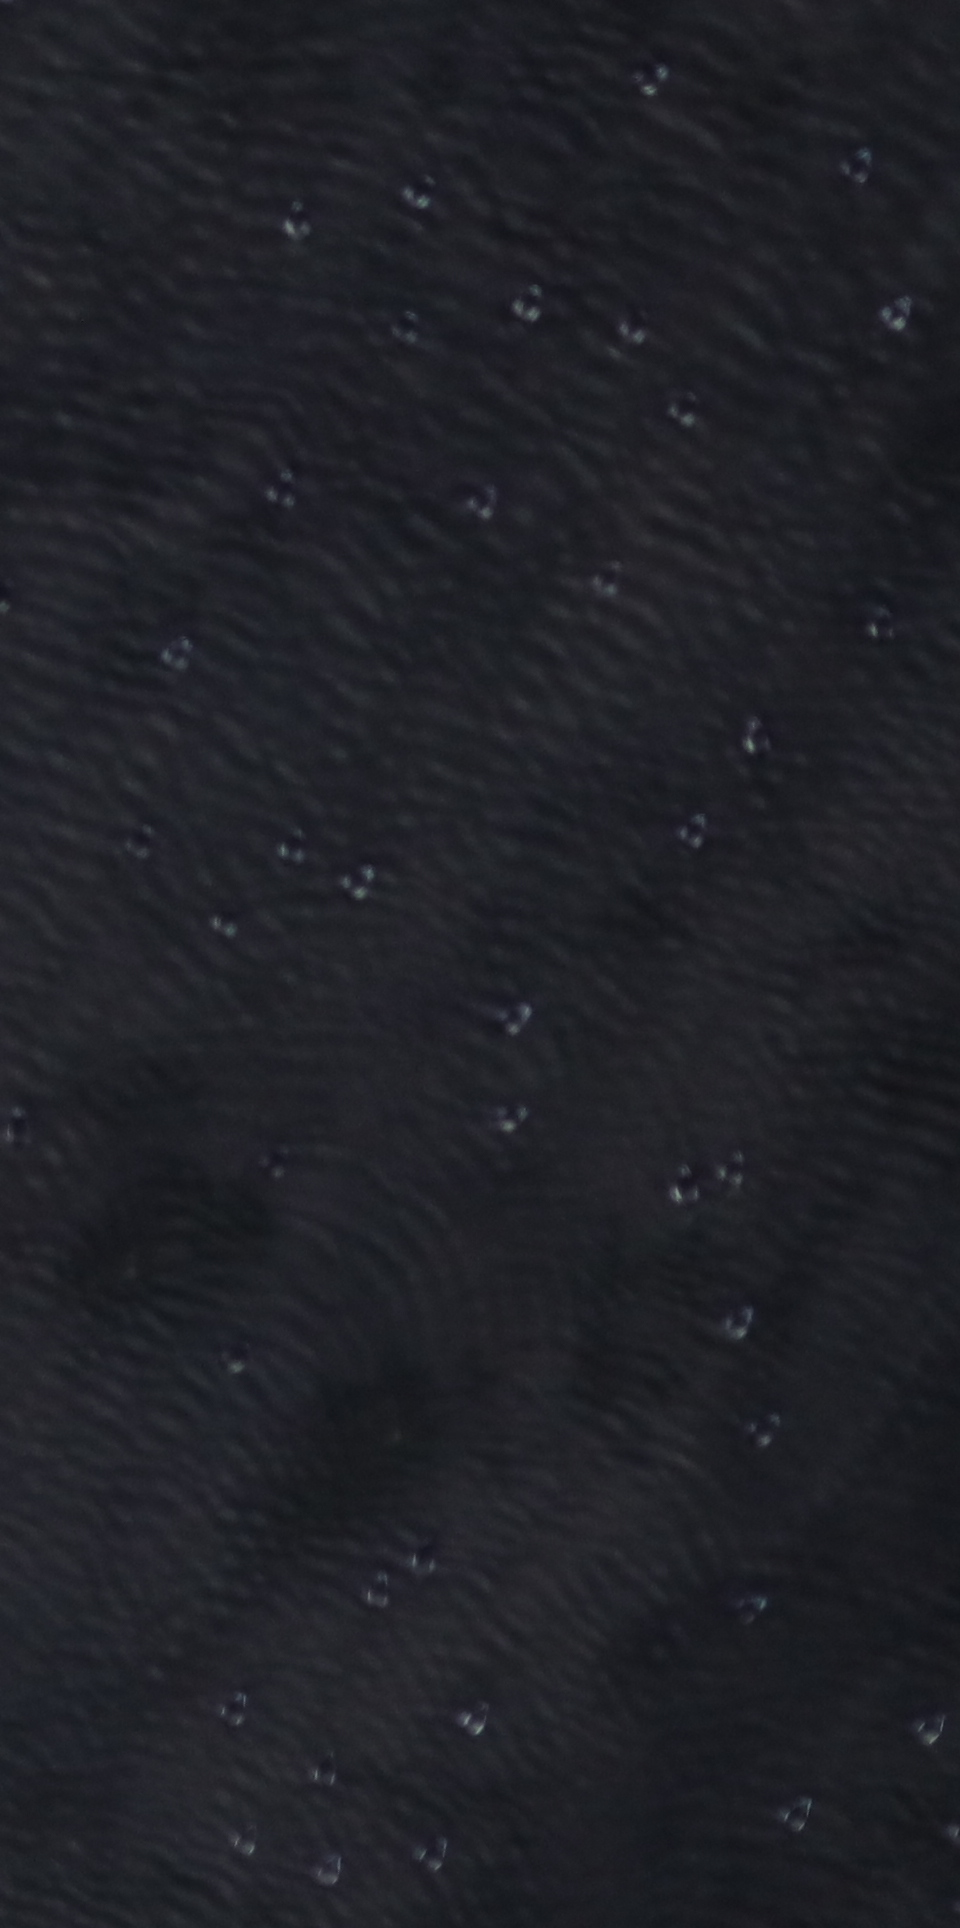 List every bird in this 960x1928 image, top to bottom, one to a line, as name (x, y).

brant (654, 76)
brant (863, 170)
brant (419, 193)
brant (295, 220)
brant (526, 301)
brant (898, 314)
brant (409, 327)
brant (632, 333)
brant (682, 411)
brant (286, 483)
brant (489, 504)
brant (598, 580)
brant (887, 619)
brant (172, 654)
brant (749, 733)
brant (688, 833)
brant (288, 849)
brant (135, 851)
brant (355, 874)
brant (220, 925)
brant (505, 1015)
brant (518, 1121)
brant (19, 1136)
brant (741, 1166)
brant (271, 1171)
brant (694, 1191)
brant (744, 1331)
brant (236, 1363)
brant (768, 1426)
brant (430, 1558)
brant (381, 1591)
brant (754, 1602)
brant (232, 1710)
brant (478, 1719)
brant (928, 1725)
brant (326, 1770)
brant (799, 1813)
brant (250, 1836)
brant (431, 1848)
brant (327, 1868)